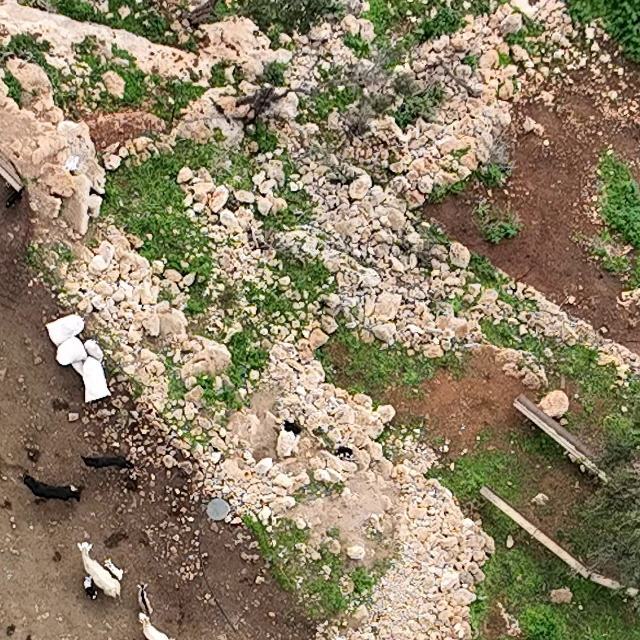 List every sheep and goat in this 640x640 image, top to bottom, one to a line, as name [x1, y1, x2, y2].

goat [77, 539, 121, 599]
goat [105, 559, 123, 580]
goat [83, 577, 98, 599]
goat [136, 582, 152, 615]
goat [138, 614, 183, 639]